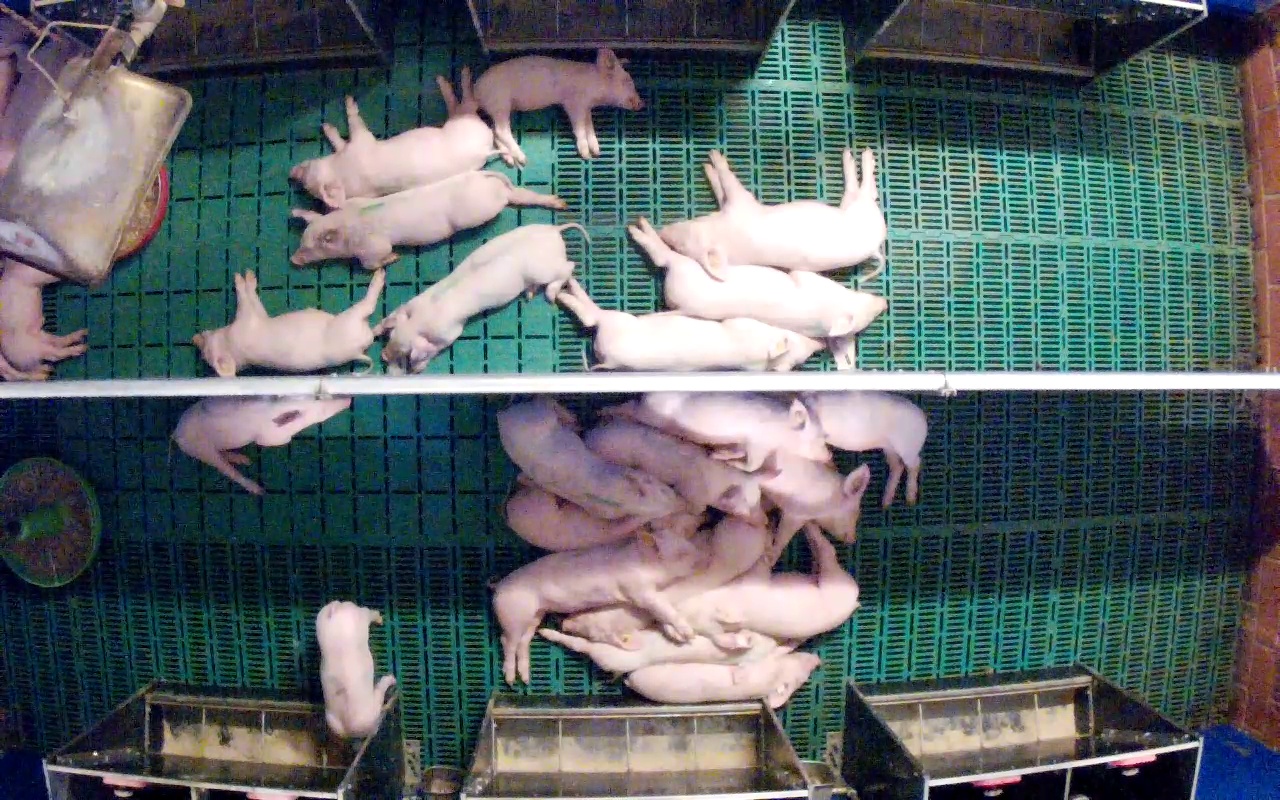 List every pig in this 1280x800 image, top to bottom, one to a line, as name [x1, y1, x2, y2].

pig [1, 39, 69, 178]
pig [473, 48, 642, 165]
pig [288, 64, 508, 211]
pig [660, 144, 890, 282]
pig [290, 170, 568, 268]
pig [627, 215, 890, 369]
pig [373, 220, 590, 376]
pig [2, 255, 91, 372]
pig [193, 269, 390, 376]
pig [556, 276, 829, 369]
pig [592, 392, 837, 476]
pig [758, 393, 930, 508]
pig [168, 396, 350, 496]
pig [495, 399, 696, 537]
pig [584, 414, 784, 531]
pig [759, 448, 871, 569]
pig [506, 470, 715, 552]
pig [560, 514, 778, 652]
pig [482, 521, 712, 684]
pig [674, 521, 864, 650]
pig [313, 594, 394, 745]
pig [536, 624, 790, 687]
pig [622, 638, 824, 711]